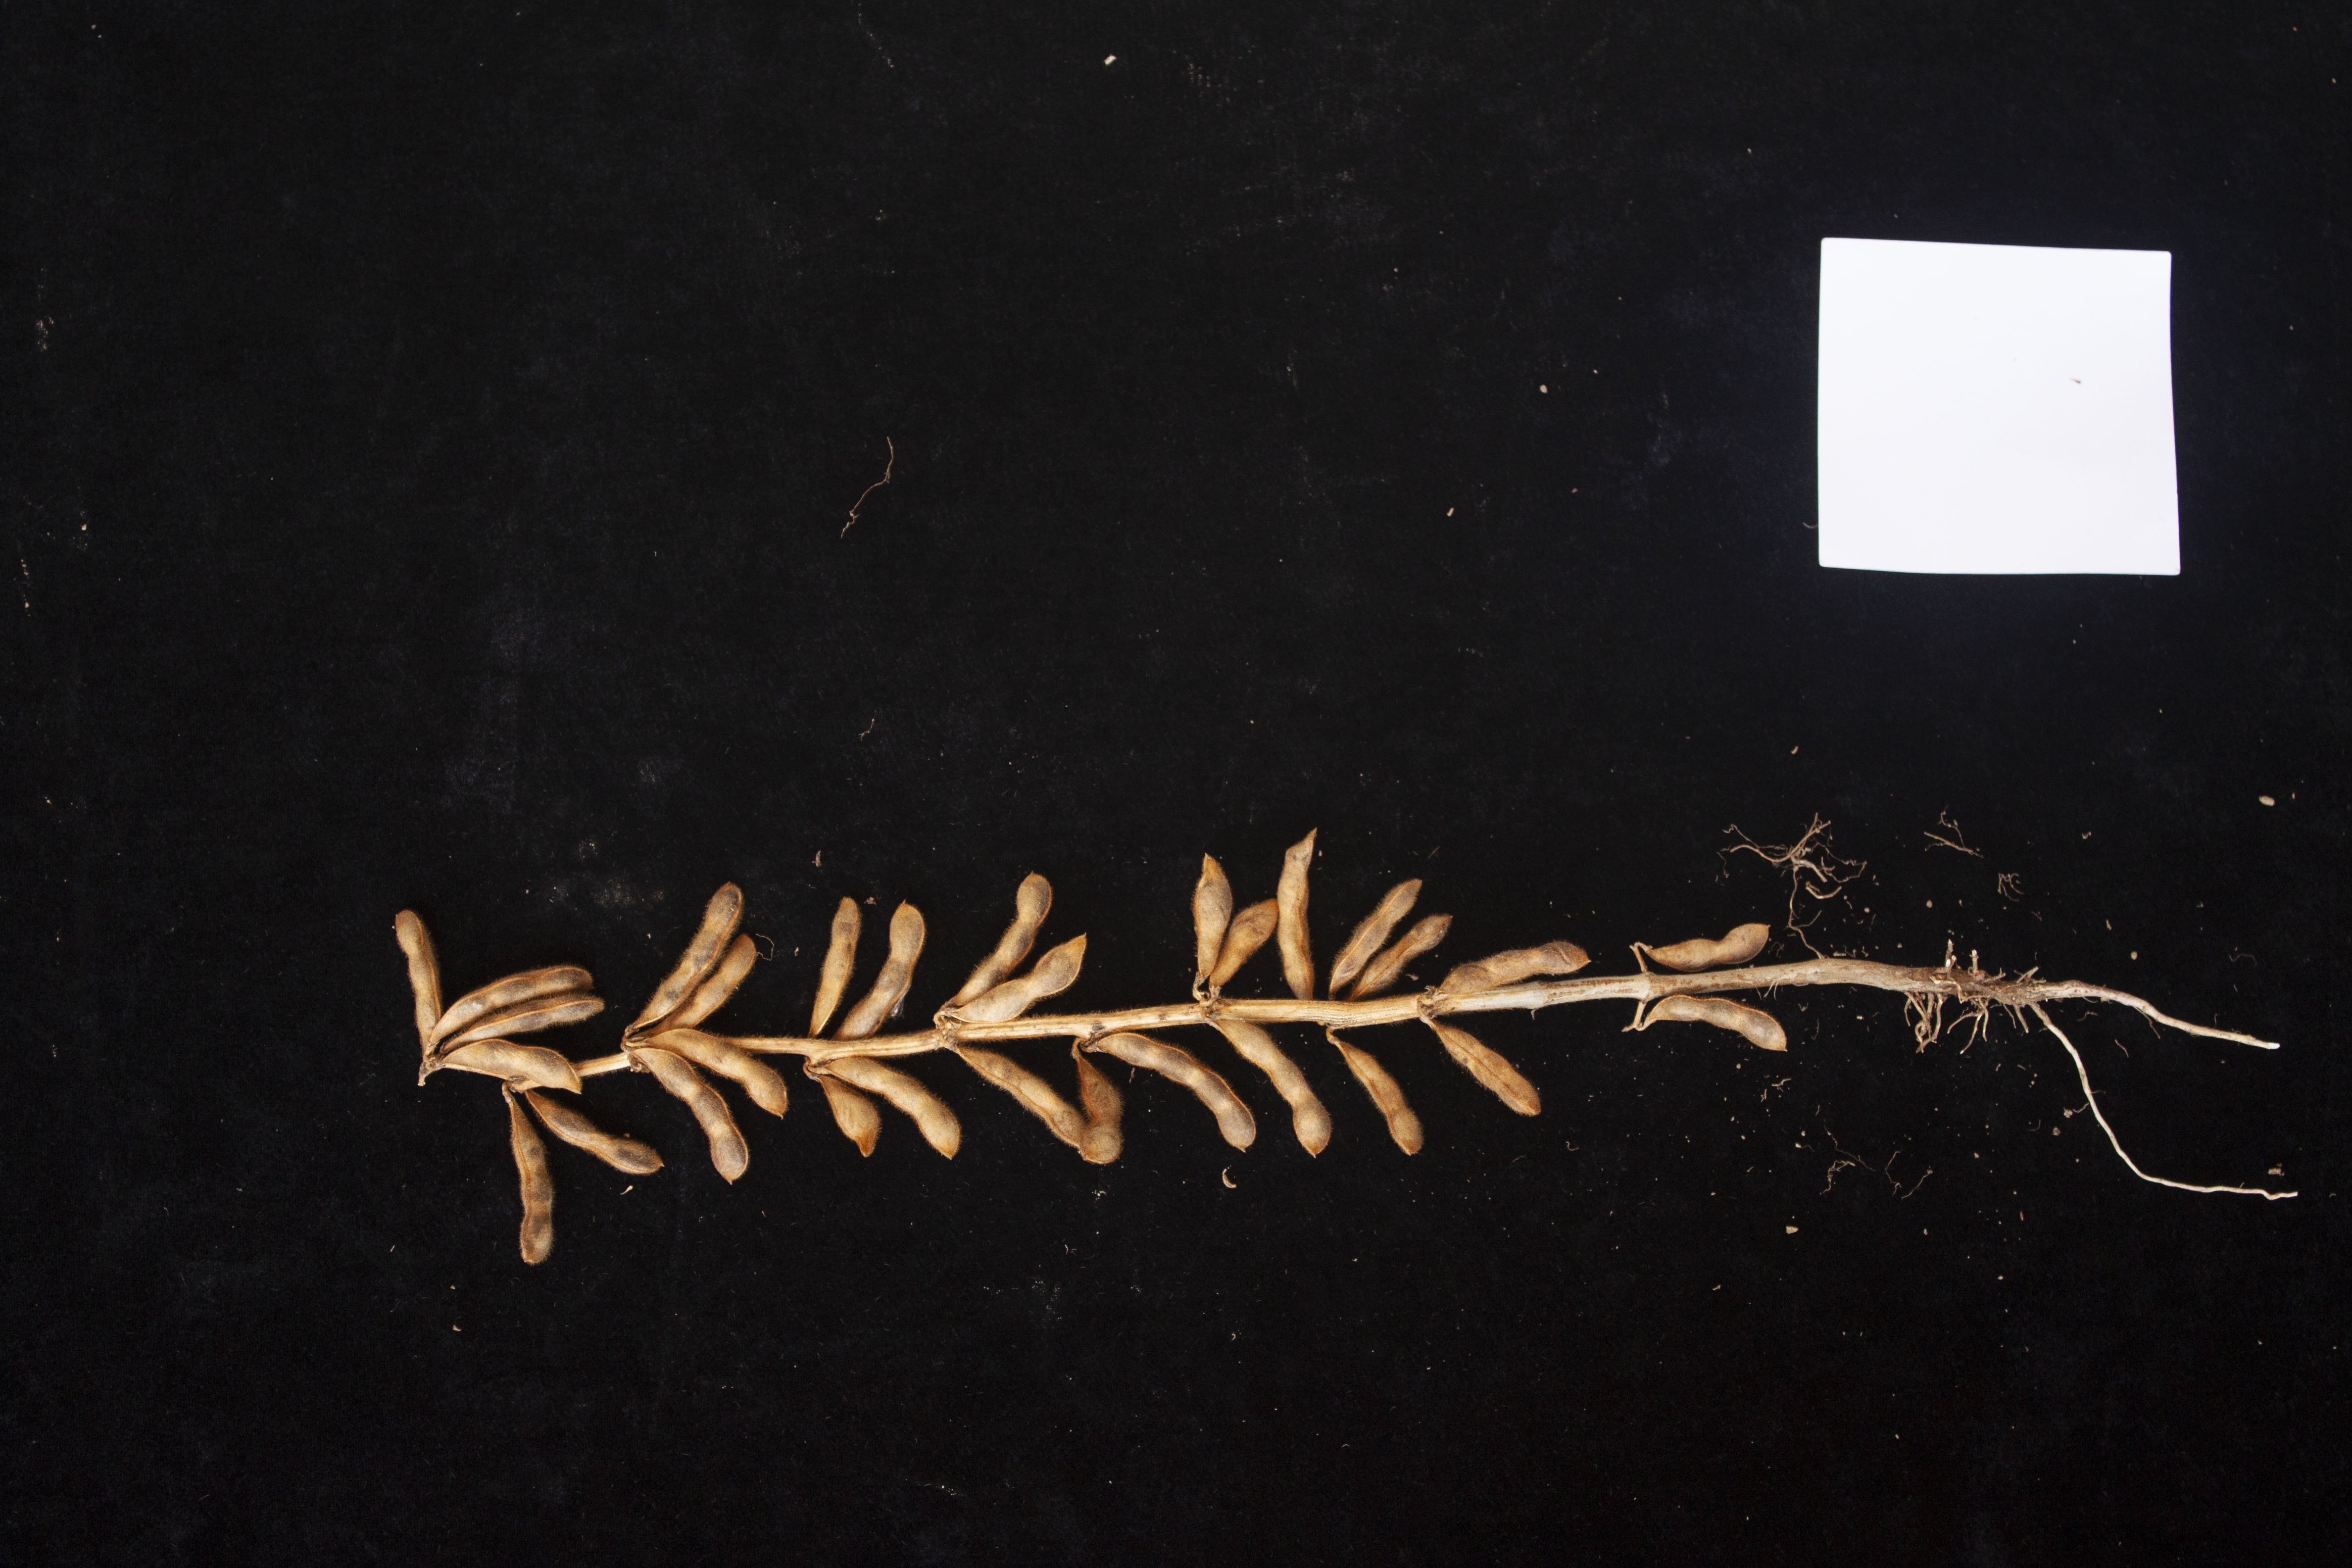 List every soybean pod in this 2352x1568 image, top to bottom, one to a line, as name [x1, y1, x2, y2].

soybean pod [1277, 829, 1317, 1000]
soybean pod [1192, 852, 1233, 988]
soybean pod [943, 874, 1052, 1008]
soybean pod [1329, 880, 1422, 994]
soybean pod [626, 881, 744, 1040]
soybean pod [807, 896, 862, 1039]
soybean pod [834, 899, 926, 1040]
soybean pod [1207, 900, 1278, 996]
soybean pod [394, 910, 441, 1054]
soybean pod [1348, 915, 1453, 1002]
soybean pod [1642, 925, 1769, 970]
soybean pod [942, 932, 1087, 1025]
soybean pod [634, 933, 757, 1038]
soybean pod [1434, 940, 1593, 999]
soybean pod [424, 967, 594, 1059]
soybean pod [437, 994, 605, 1056]
soybean pod [1642, 994, 1788, 1052]
soybean pod [1204, 1019, 1332, 1159]
soybean pod [1422, 1020, 1541, 1117]
soybean pod [631, 1029, 787, 1118]
soybean pod [1085, 1032, 1257, 1151]
soybean pod [1328, 1035, 1424, 1155]
soybean pod [436, 1039, 583, 1096]
soybean pod [1071, 1045, 1122, 1165]
soybean pod [630, 1048, 750, 1184]
soybean pod [955, 1048, 1088, 1148]
soybean pod [808, 1056, 961, 1163]
soybean pod [810, 1078, 880, 1160]
soybean pod [501, 1087, 553, 1265]
soybean pod [525, 1090, 664, 1176]